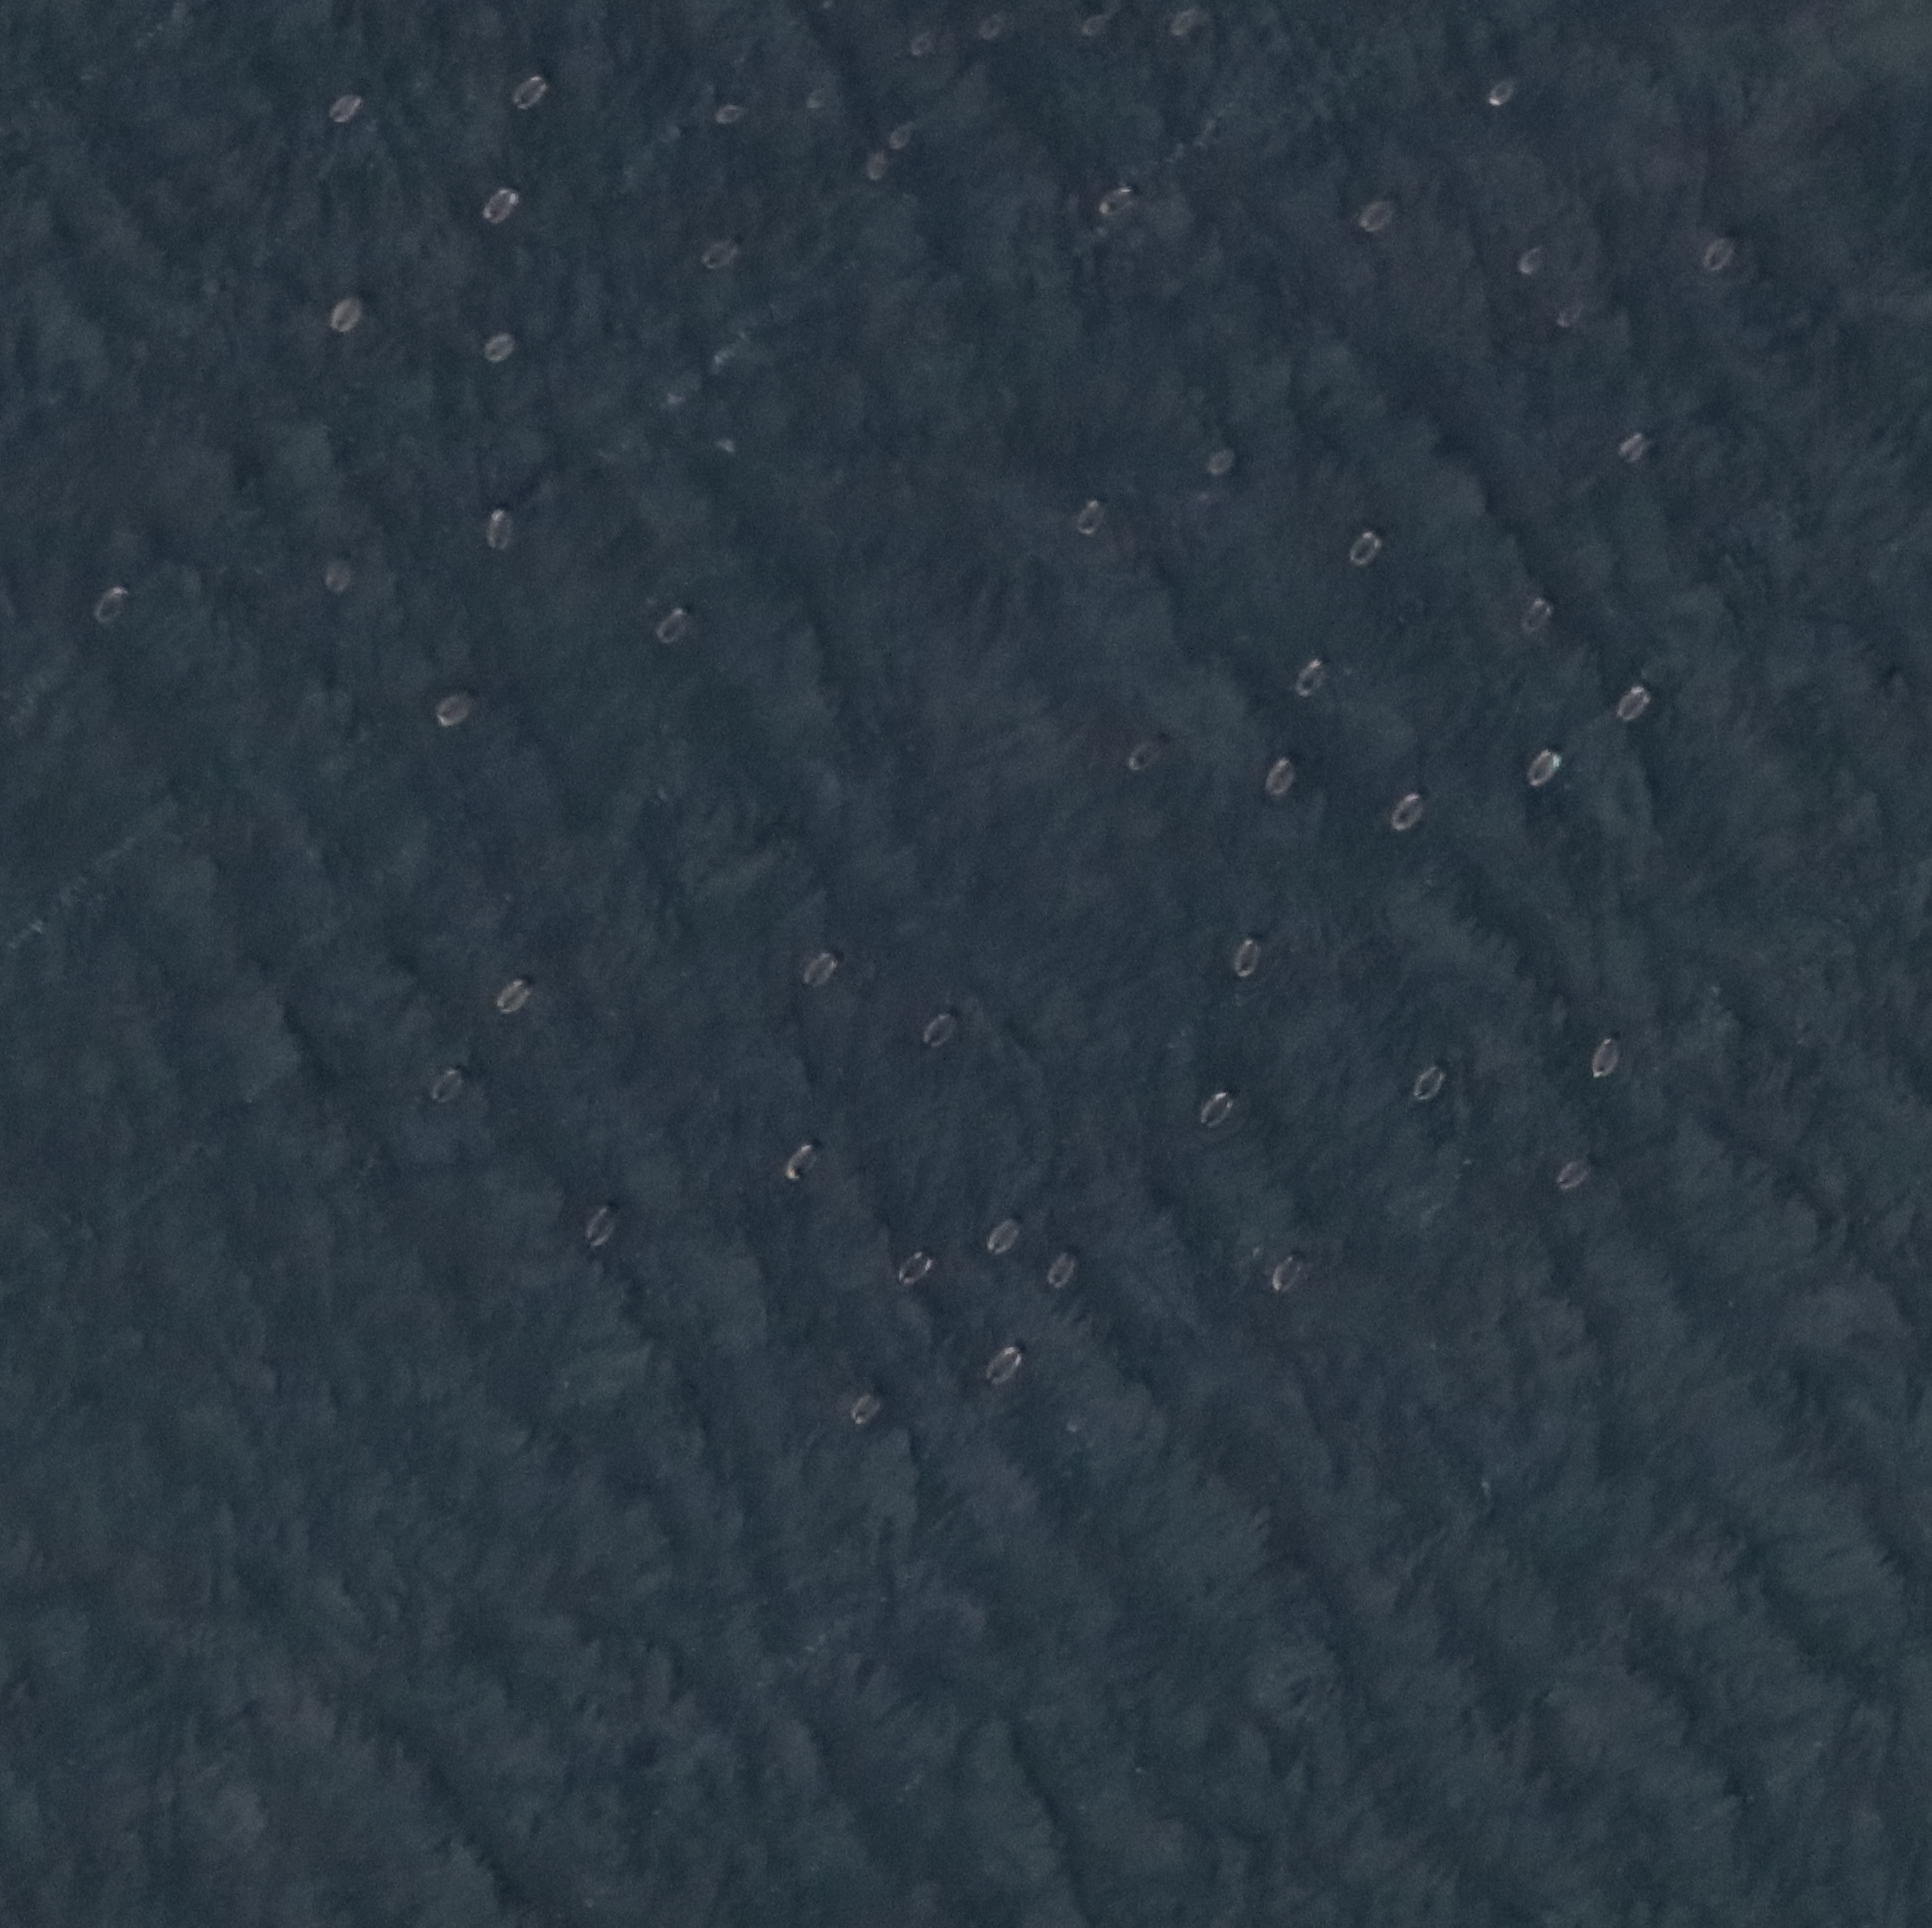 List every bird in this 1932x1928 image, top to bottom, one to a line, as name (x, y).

other bird (1193, 21)
other bird (987, 25)
other bird (1092, 28)
other bird (928, 45)
Canada goose (529, 92)
other bird (1503, 93)
other bird (818, 99)
Canada goose (346, 106)
other bird (726, 113)
other bird (898, 136)
other bird (873, 169)
Canada goose (1119, 199)
Canada goose (498, 205)
Canada goose (1374, 212)
Canada goose (1723, 248)
Canada goose (719, 259)
other bird (1532, 261)
other bird (1569, 312)
Canada goose (348, 314)
Canada goose (505, 346)
Canada goose (1638, 451)
other bird (1219, 464)
Canada goose (1089, 516)
Canada goose (500, 527)
Canada goose (1365, 547)
Canada goose (342, 577)
Canada goose (111, 605)
Canada goose (1538, 615)
Canada goose (676, 629)
Canada goose (1308, 682)
Canada goose (1633, 702)
Canada goose (454, 711)
Canada goose (1141, 750)
Canada goose (1543, 768)
Canada goose (1280, 777)
Canada goose (1409, 809)
Canada goose (1246, 957)
Canada goose (822, 971)
Canada goose (514, 998)
Canada goose (944, 1030)
Canada goose (1605, 1059)
Canada goose (1428, 1083)
Canada goose (446, 1084)
Canada goose (1216, 1109)
Canada goose (800, 1165)
Canada goose (1572, 1174)
Canada goose (602, 1226)
Canada goose (1004, 1235)
Canada goose (916, 1268)
Canada goose (1062, 1270)
Canada goose (1286, 1274)
Canada goose (1006, 1366)
Canada goose (864, 1406)